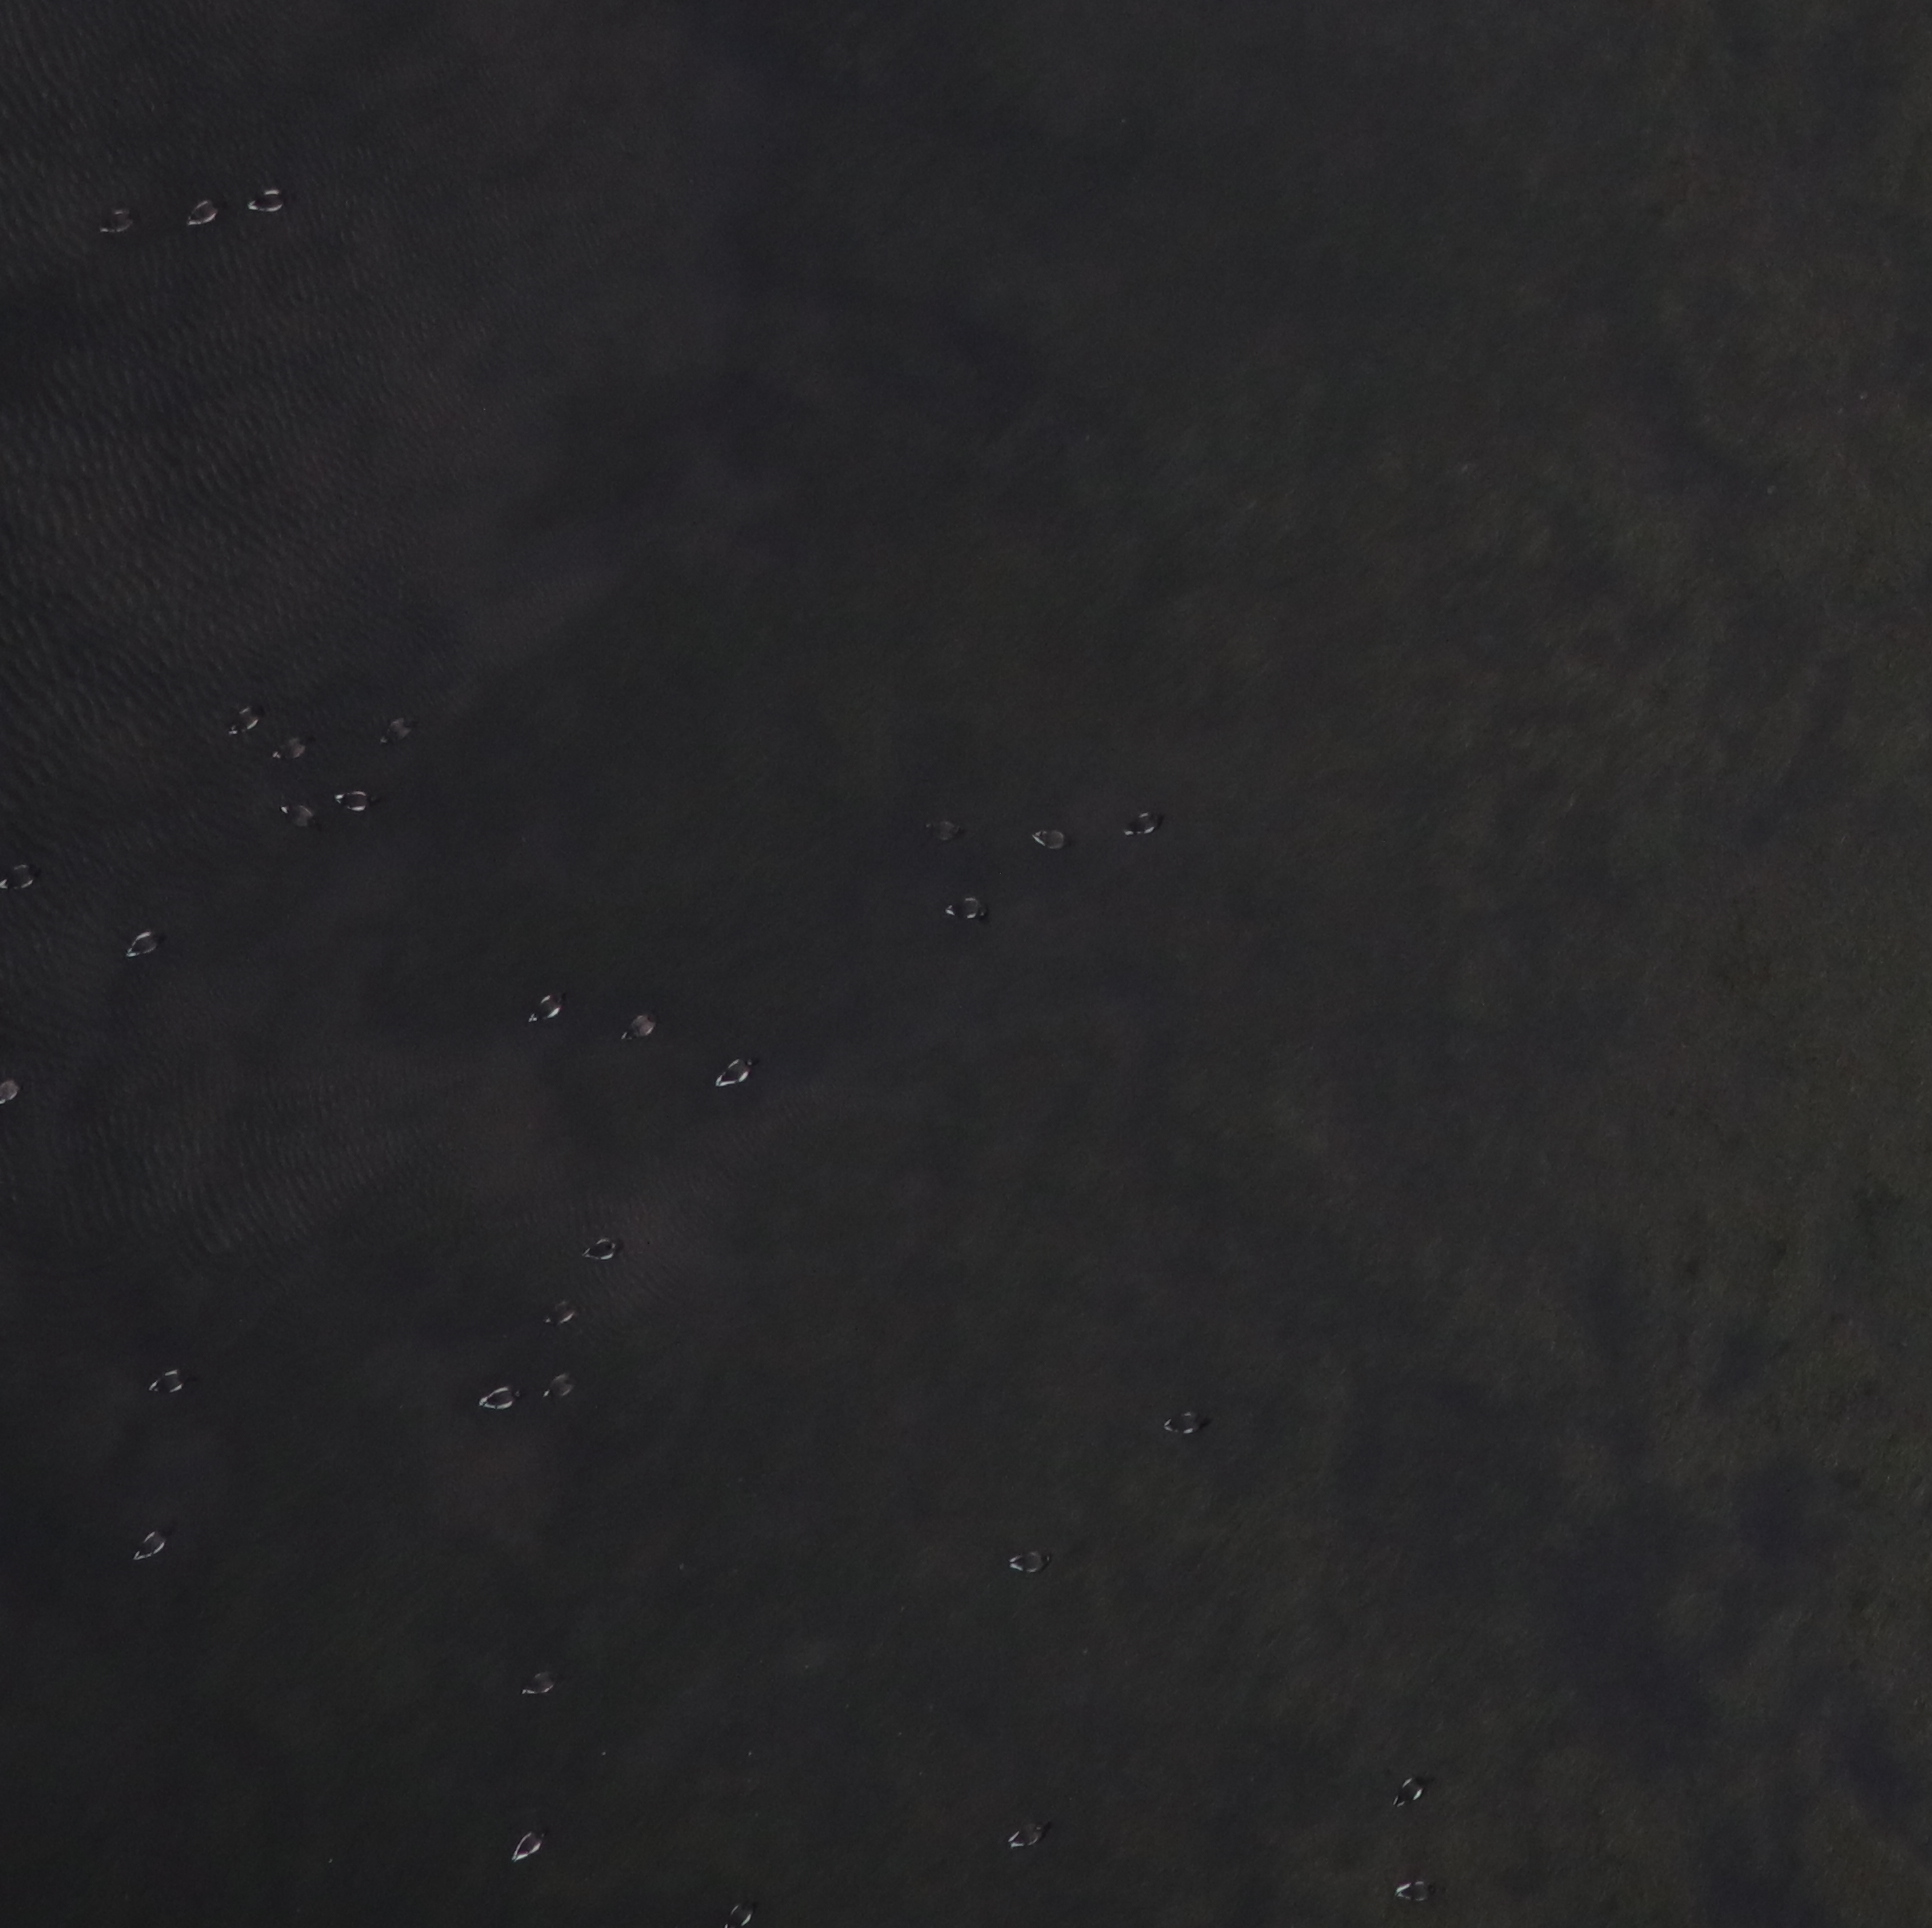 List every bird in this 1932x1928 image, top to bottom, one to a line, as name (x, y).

brant (269, 202)
brant (206, 212)
brant (119, 224)
brant (245, 720)
brant (396, 730)
brant (292, 746)
brant (357, 800)
brant (297, 815)
brant (1147, 825)
brant (947, 830)
brant (1053, 839)
brant (18, 879)
brant (967, 907)
brant (144, 944)
brant (547, 1009)
brant (642, 1021)
brant (736, 1072)
brant (5, 1089)
brant (601, 1250)
brant (560, 1315)
brant (172, 1383)
brant (560, 1387)
brant (501, 1398)
brant (1184, 1420)
brant (151, 1544)
brant (1032, 1562)
brant (544, 1685)
brant (1412, 1788)
brant (1030, 1835)
brant (529, 1845)
brant (1413, 1891)
brant (739, 1914)